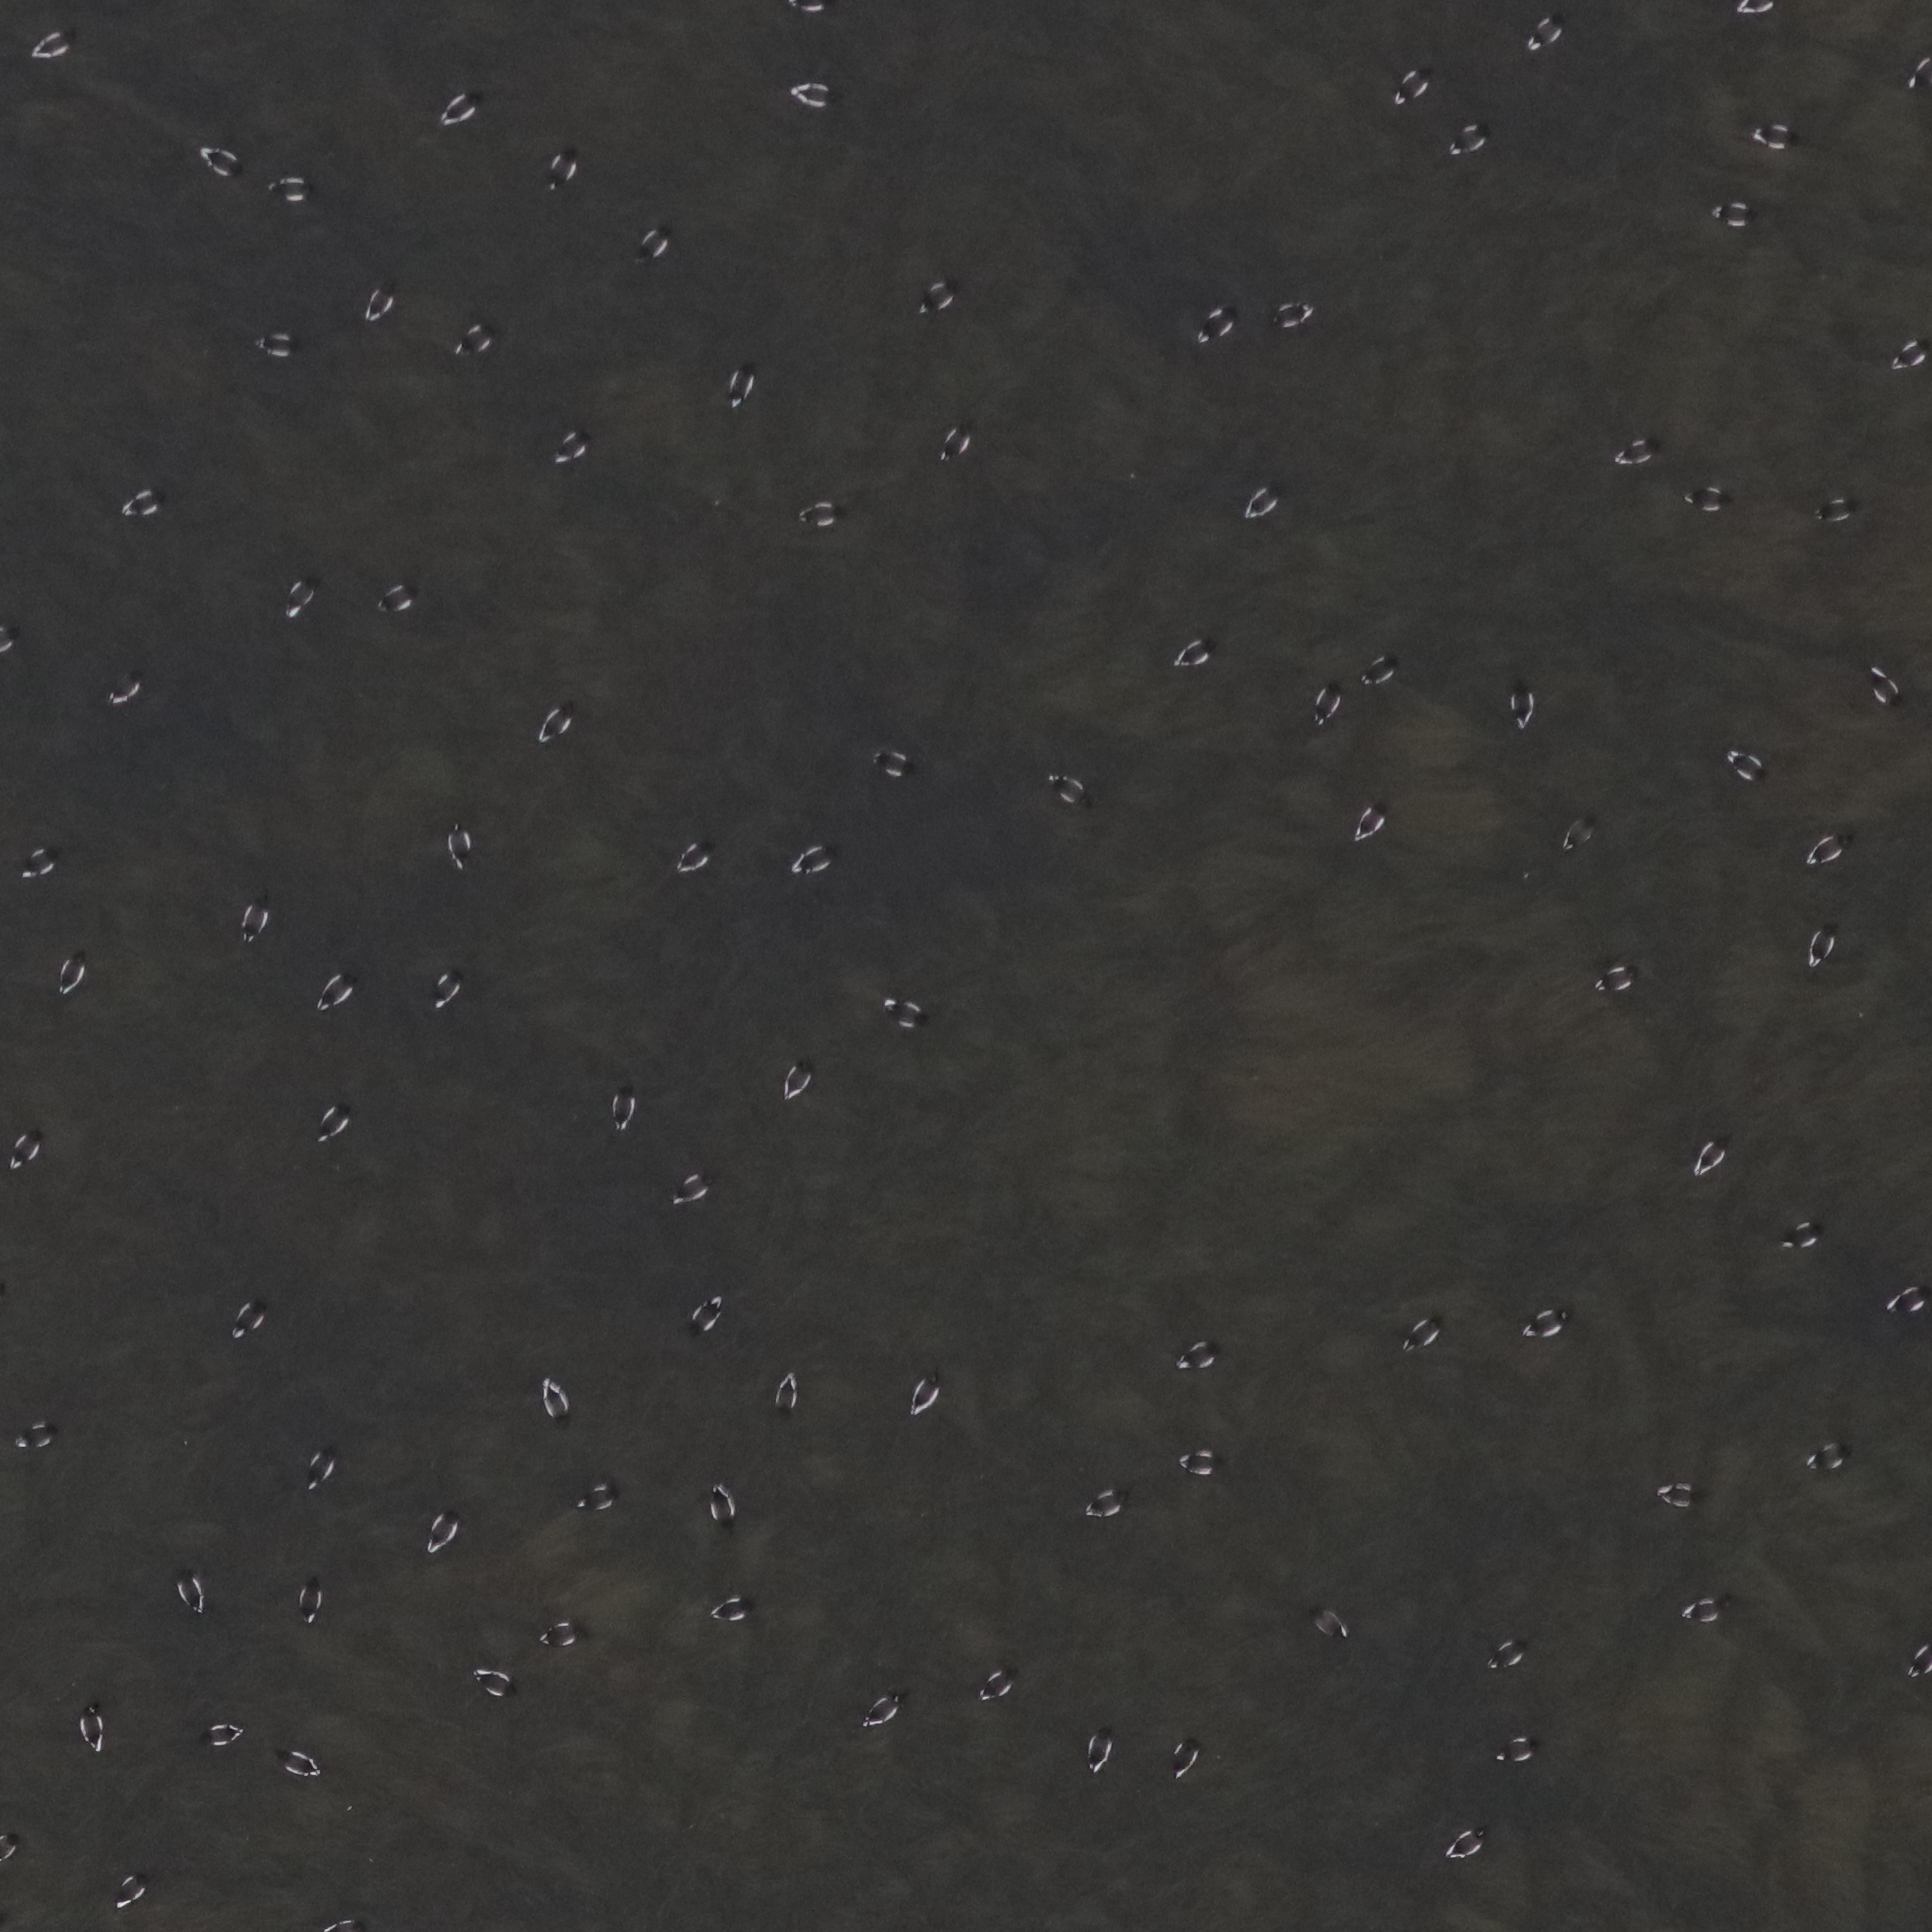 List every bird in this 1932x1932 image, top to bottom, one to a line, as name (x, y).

brant (811, 0)
brant (1760, 0)
brant (1547, 31)
brant (54, 45)
brant (1928, 72)
brant (1413, 86)
brant (815, 96)
brant (461, 109)
brant (1774, 137)
brant (1469, 140)
brant (223, 163)
brant (564, 169)
brant (293, 190)
brant (1737, 214)
brant (656, 244)
brant (940, 295)
brant (381, 303)
brant (1293, 316)
brant (1217, 323)
brant (476, 340)
brant (277, 345)
brant (1911, 354)
brant (741, 385)
brant (958, 442)
brant (571, 449)
brant (1640, 454)
brant (1709, 498)
brant (1264, 501)
brant (144, 506)
brant (1838, 511)
brant (822, 514)
brant (301, 598)
brant (399, 599)
brant (1196, 655)
brant (1382, 671)
brant (125, 685)
brant (1886, 688)
brant (1328, 703)
brant (1522, 705)
brant (557, 725)
brant (893, 763)
brant (1749, 765)
brant (1069, 790)
brant (1371, 822)
brant (1579, 834)
brant (459, 845)
brant (1827, 849)
brant (695, 858)
brant (817, 860)
brant (40, 863)
brant (256, 921)
brant (1822, 947)
brant (71, 975)
brant (1618, 978)
brant (447, 988)
brant (337, 991)
brant (906, 1014)
brant (799, 1080)
brant (625, 1109)
brant (335, 1123)
brant (26, 1148)
brant (1711, 1158)
brant (694, 1189)
brant (1802, 1235)
brant (1912, 1301)
brant (707, 1317)
brant (249, 1319)
brant (1547, 1324)
brant (1423, 1333)
brant (1199, 1358)
brant (927, 1395)
brant (787, 1397)
brant (556, 1403)
brant (38, 1436)
brant (1828, 1457)
brant (1200, 1462)
brant (322, 1467)
brant (1679, 1497)
brant (599, 1499)
brant (1107, 1504)
brant (723, 1507)
brant (444, 1533)
brant (190, 1593)
brant (312, 1602)
brant (732, 1609)
brant (1706, 1611)
brant (1331, 1623)
brant (563, 1635)
brant (1509, 1654)
brant (1927, 1660)
brant (496, 1683)
brant (999, 1686)
brant (884, 1711)
brant (93, 1728)
brant (223, 1734)
brant (1519, 1751)
brant (1099, 1752)
brant (1185, 1758)
brant (299, 1764)
brant (1468, 1844)
brant (4, 1849)
brant (134, 1891)
brant (346, 1930)